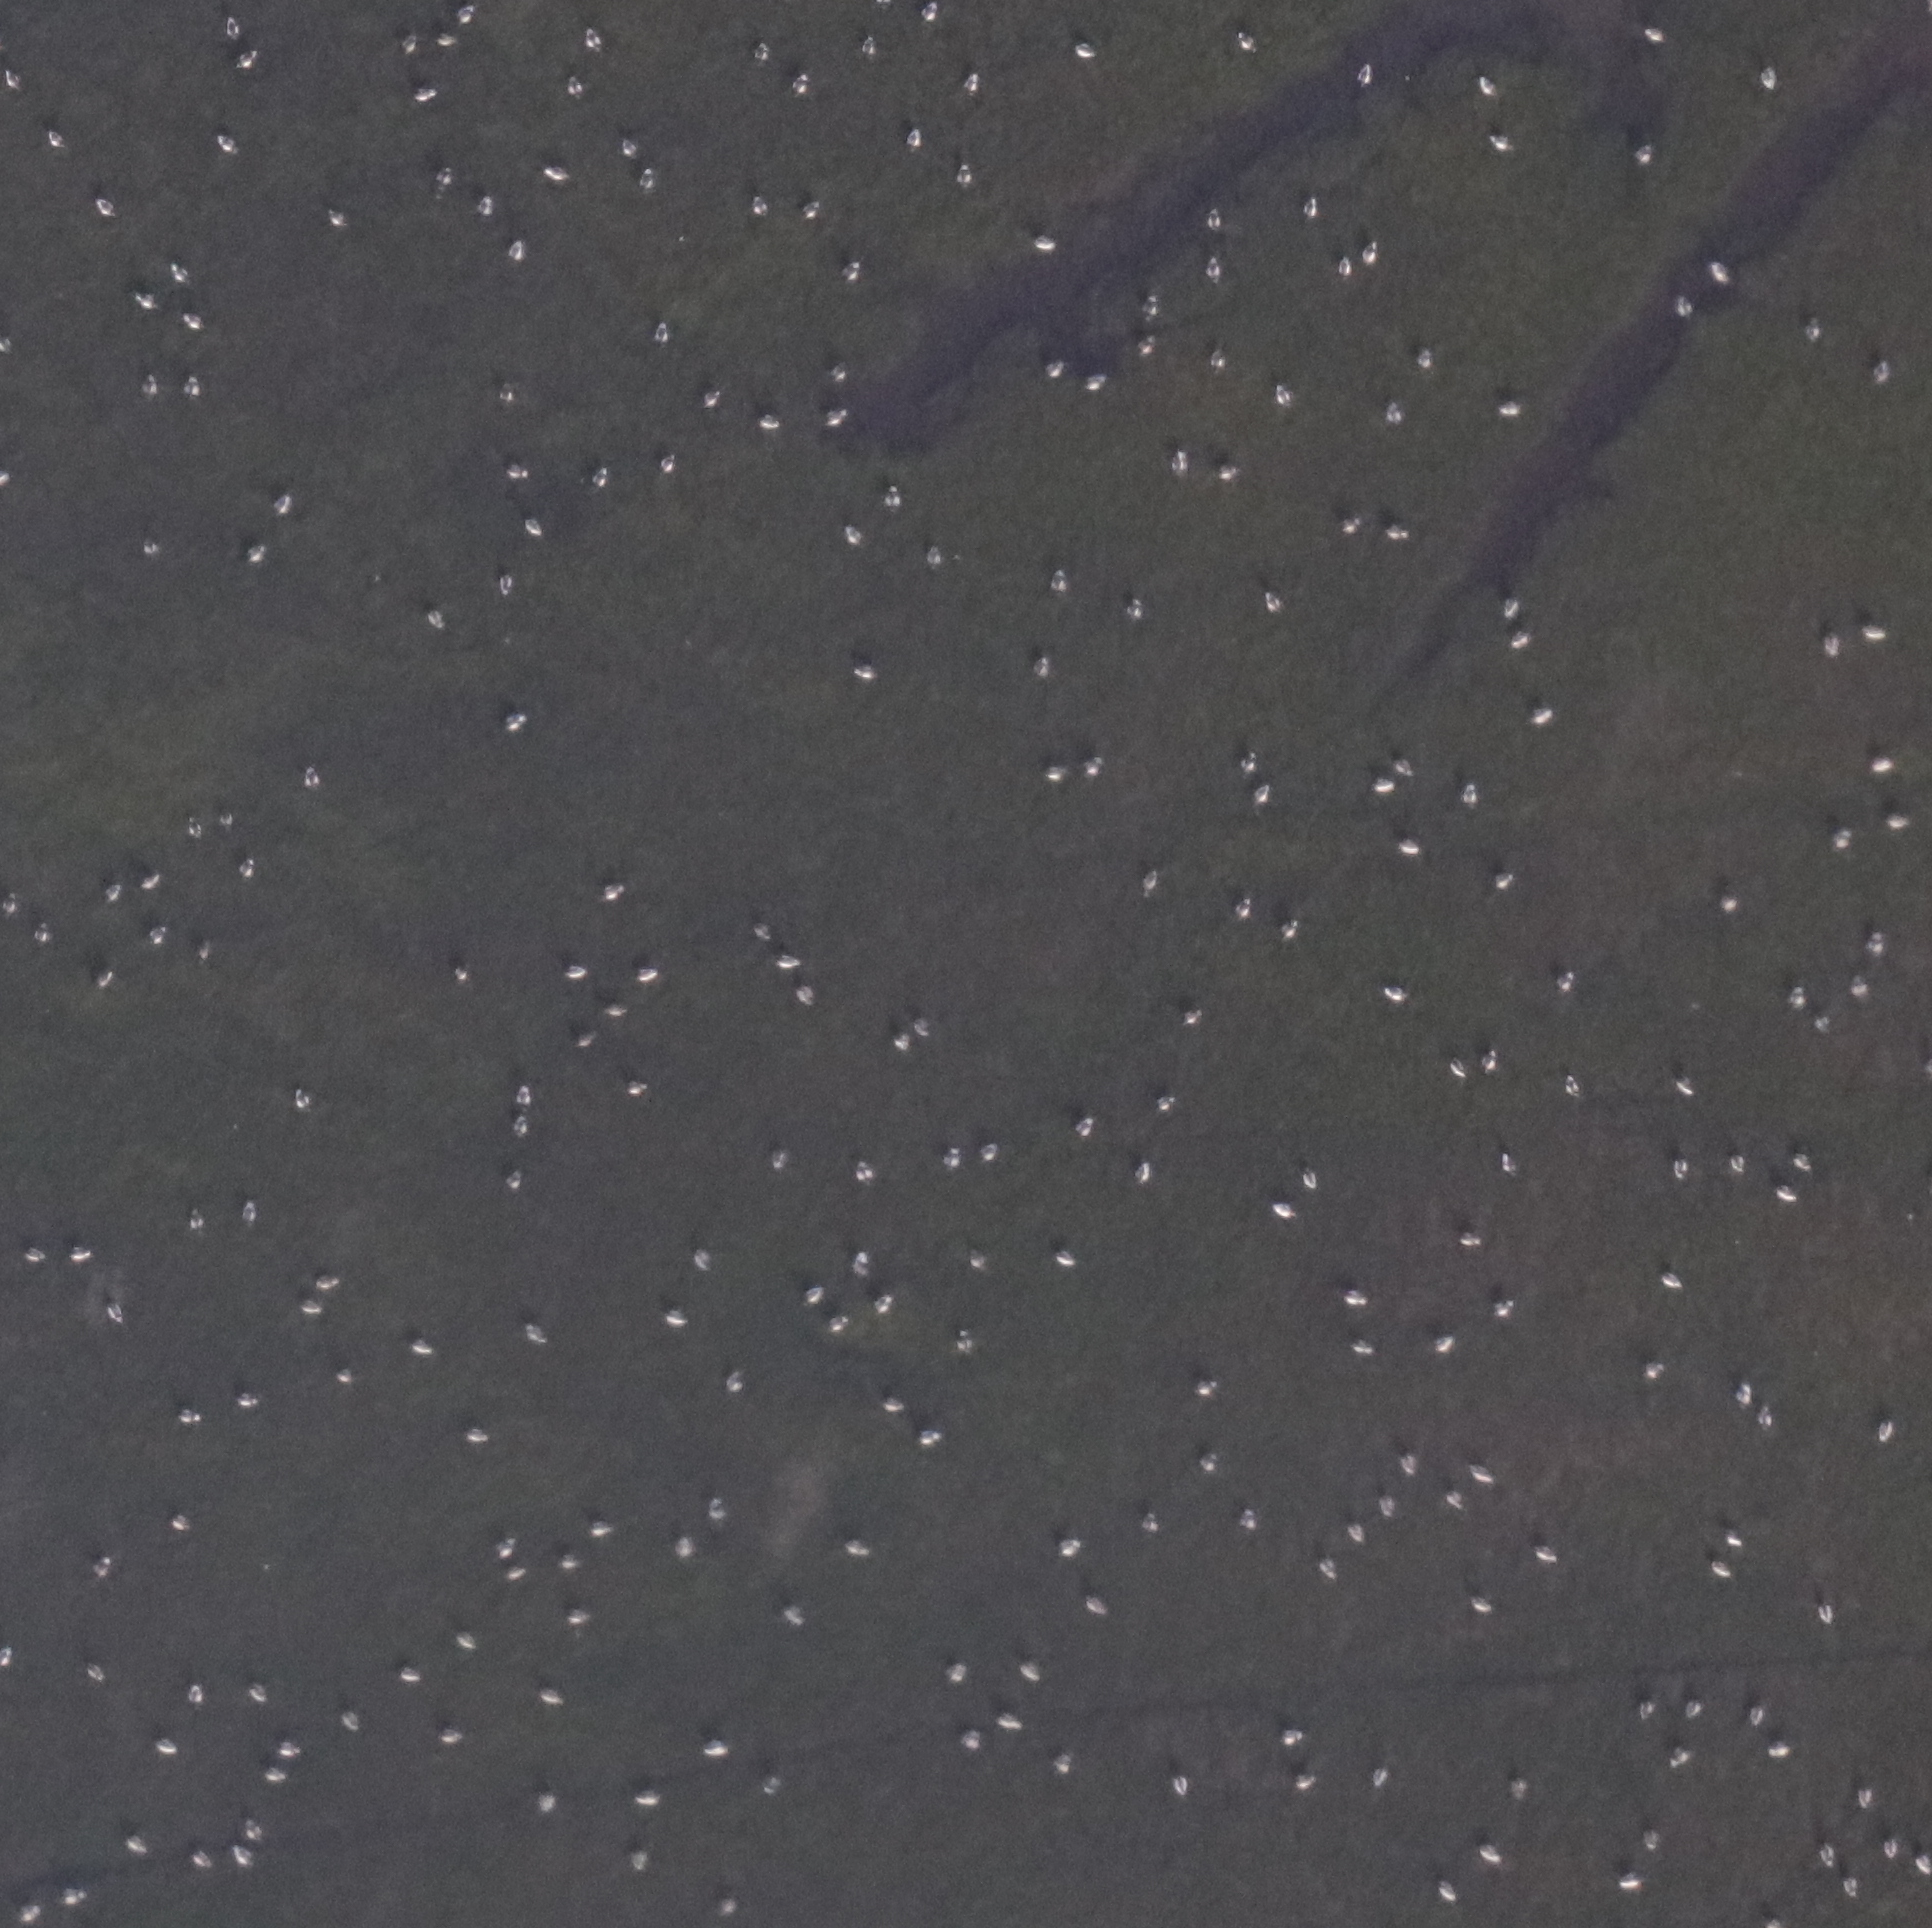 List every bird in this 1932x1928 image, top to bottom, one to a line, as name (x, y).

brant (928, 15)
brant (478, 16)
brant (1663, 19)
brant (242, 22)
brant (1256, 39)
brant (595, 43)
brant (404, 44)
brant (454, 46)
brant (865, 49)
brant (758, 50)
brant (252, 57)
brant (1083, 60)
brant (1776, 73)
brant (15, 75)
brant (577, 81)
brant (968, 83)
brant (1364, 83)
brant (809, 84)
brant (1485, 85)
brant (432, 96)
brant (1499, 132)
brant (901, 139)
brant (240, 140)
brant (69, 146)
brant (624, 146)
brant (1642, 157)
brant (562, 169)
brant (969, 173)
brant (637, 176)
brant (454, 179)
brant (1315, 199)
brant (114, 202)
brant (483, 202)
brant (758, 204)
brant (815, 215)
brant (334, 217)
brant (1215, 228)
brant (509, 244)
brant (1037, 247)
brant (1376, 252)
brant (1722, 264)
brant (1346, 268)
brant (851, 273)
brant (183, 274)
brant (1215, 274)
brant (153, 295)
brant (1676, 304)
brant (1156, 305)
brant (192, 321)
brant (660, 324)
brant (1818, 336)
brant (1154, 337)
brant (1224, 354)
brant (1423, 356)
brant (1881, 368)
brant (1052, 374)
brant (835, 375)
brant (1099, 377)
brant (191, 384)
brant (150, 387)
brant (1285, 394)
brant (508, 396)
brant (698, 402)
brant (1516, 408)
brant (832, 412)
brant (1393, 412)
brant (775, 424)
brant (1171, 460)
brant (515, 466)
brant (1230, 467)
brant (681, 469)
brant (6, 473)
brant (606, 476)
brant (895, 496)
brant (284, 505)
brant (538, 524)
brant (842, 528)
brant (1393, 530)
brant (1354, 531)
brant (931, 554)
brant (146, 556)
brant (250, 556)
brant (511, 572)
brant (1070, 582)
brant (1277, 596)
brant (1515, 604)
brant (1143, 613)
brant (448, 620)
brant (1875, 633)
brant (1519, 646)
brant (1835, 649)
brant (869, 662)
brant (1040, 663)
brant (1539, 710)
brant (514, 720)
brant (1250, 753)
brant (1397, 753)
brant (1881, 762)
brant (1094, 763)
brant (1055, 764)
brant (310, 780)
brant (1376, 780)
brant (1464, 797)
brant (1257, 799)
brant (226, 815)
brant (1898, 824)
brant (193, 827)
brant (1847, 841)
brant (1416, 851)
brant (247, 870)
brant (1507, 875)
brant (1166, 880)
brant (156, 882)
brant (122, 887)
brant (619, 892)
brant (1236, 899)
brant (1726, 899)
brant (9, 905)
brant (1293, 923)
brant (758, 925)
brant (165, 930)
brant (44, 938)
brant (1879, 949)
brant (214, 952)
brant (788, 958)
brant (652, 970)
brant (576, 971)
brant (466, 975)
brant (1570, 981)
brant (105, 982)
brant (1863, 989)
brant (812, 990)
brant (1795, 990)
brant (1399, 993)
brant (620, 1003)
brant (1190, 1020)
brant (1814, 1030)
brant (585, 1031)
brant (936, 1032)
brant (894, 1042)
brant (1482, 1051)
brant (1456, 1067)
brant (1931, 1068)
brant (1684, 1091)
brant (638, 1092)
brant (524, 1095)
brant (1583, 1095)
brant (1168, 1100)
brant (306, 1102)
brant (517, 1130)
brant (1084, 1130)
brant (784, 1151)
brant (989, 1151)
brant (956, 1155)
brant (1511, 1160)
brant (1809, 1161)
brant (1677, 1162)
brant (1744, 1162)
brant (862, 1175)
brant (517, 1180)
brant (1149, 1180)
brant (1307, 1185)
brant (1784, 1195)
brant (254, 1209)
brant (204, 1215)
brant (1284, 1215)
brant (1479, 1236)
brant (971, 1254)
brant (80, 1257)
brant (38, 1258)
brant (703, 1260)
brant (1072, 1263)
brant (867, 1269)
brant (1675, 1278)
brant (327, 1283)
brant (808, 1289)
brant (1352, 1299)
brant (115, 1310)
brant (886, 1311)
brant (315, 1313)
brant (1506, 1314)
brant (679, 1323)
brant (841, 1323)
brant (968, 1343)
brant (425, 1345)
brant (530, 1345)
brant (1370, 1346)
brant (1446, 1346)
brant (980, 1352)
brant (343, 1377)
brant (1657, 1379)
brant (737, 1384)
brant (1204, 1388)
brant (241, 1397)
brant (1744, 1400)
brant (897, 1408)
brant (186, 1414)
brant (1760, 1425)
brant (482, 1432)
brant (933, 1432)
brant (1872, 1437)
brant (1206, 1459)
brant (1404, 1461)
brant (1493, 1474)
brant (1457, 1500)
brant (713, 1505)
brant (1385, 1505)
brant (1250, 1515)
brant (597, 1523)
brant (179, 1525)
brant (1148, 1529)
brant (1362, 1536)
brant (1737, 1539)
brant (1067, 1545)
brant (691, 1548)
brant (511, 1549)
brant (859, 1553)
brant (1548, 1556)
brant (578, 1562)
brant (106, 1565)
brant (519, 1565)
brant (1725, 1567)
brant (1336, 1568)
brant (1095, 1609)
brant (1483, 1612)
brant (1836, 1612)
brant (582, 1615)
brant (792, 1615)
brant (477, 1640)
brant (6, 1658)
brant (414, 1672)
brant (1029, 1673)
brant (950, 1674)
brant (98, 1679)
brant (266, 1696)
brant (193, 1698)
brant (549, 1701)
brant (1691, 1708)
brant (1653, 1709)
brant (1755, 1709)
brant (349, 1717)
brant (1007, 1723)
brant (456, 1733)
brant (1295, 1735)
brant (969, 1740)
brant (1784, 1743)
brant (290, 1747)
brant (714, 1747)
brant (1688, 1753)
brant (168, 1756)
brant (1072, 1765)
brant (277, 1770)
brant (1380, 1774)
brant (1303, 1784)
brant (772, 1785)
brant (1182, 1785)
brant (1524, 1793)
brant (1872, 1794)
brant (650, 1797)
brant (554, 1798)
brant (254, 1832)
brant (1657, 1834)
brant (129, 1841)
brant (1894, 1846)
brant (636, 1851)
brant (1831, 1852)
brant (206, 1854)
brant (247, 1856)
brant (1504, 1856)
brant (1932, 1860)
brant (1637, 1882)
brant (1851, 1883)
brant (1446, 1888)
brant (76, 1901)
brant (731, 1907)
brant (36, 1912)